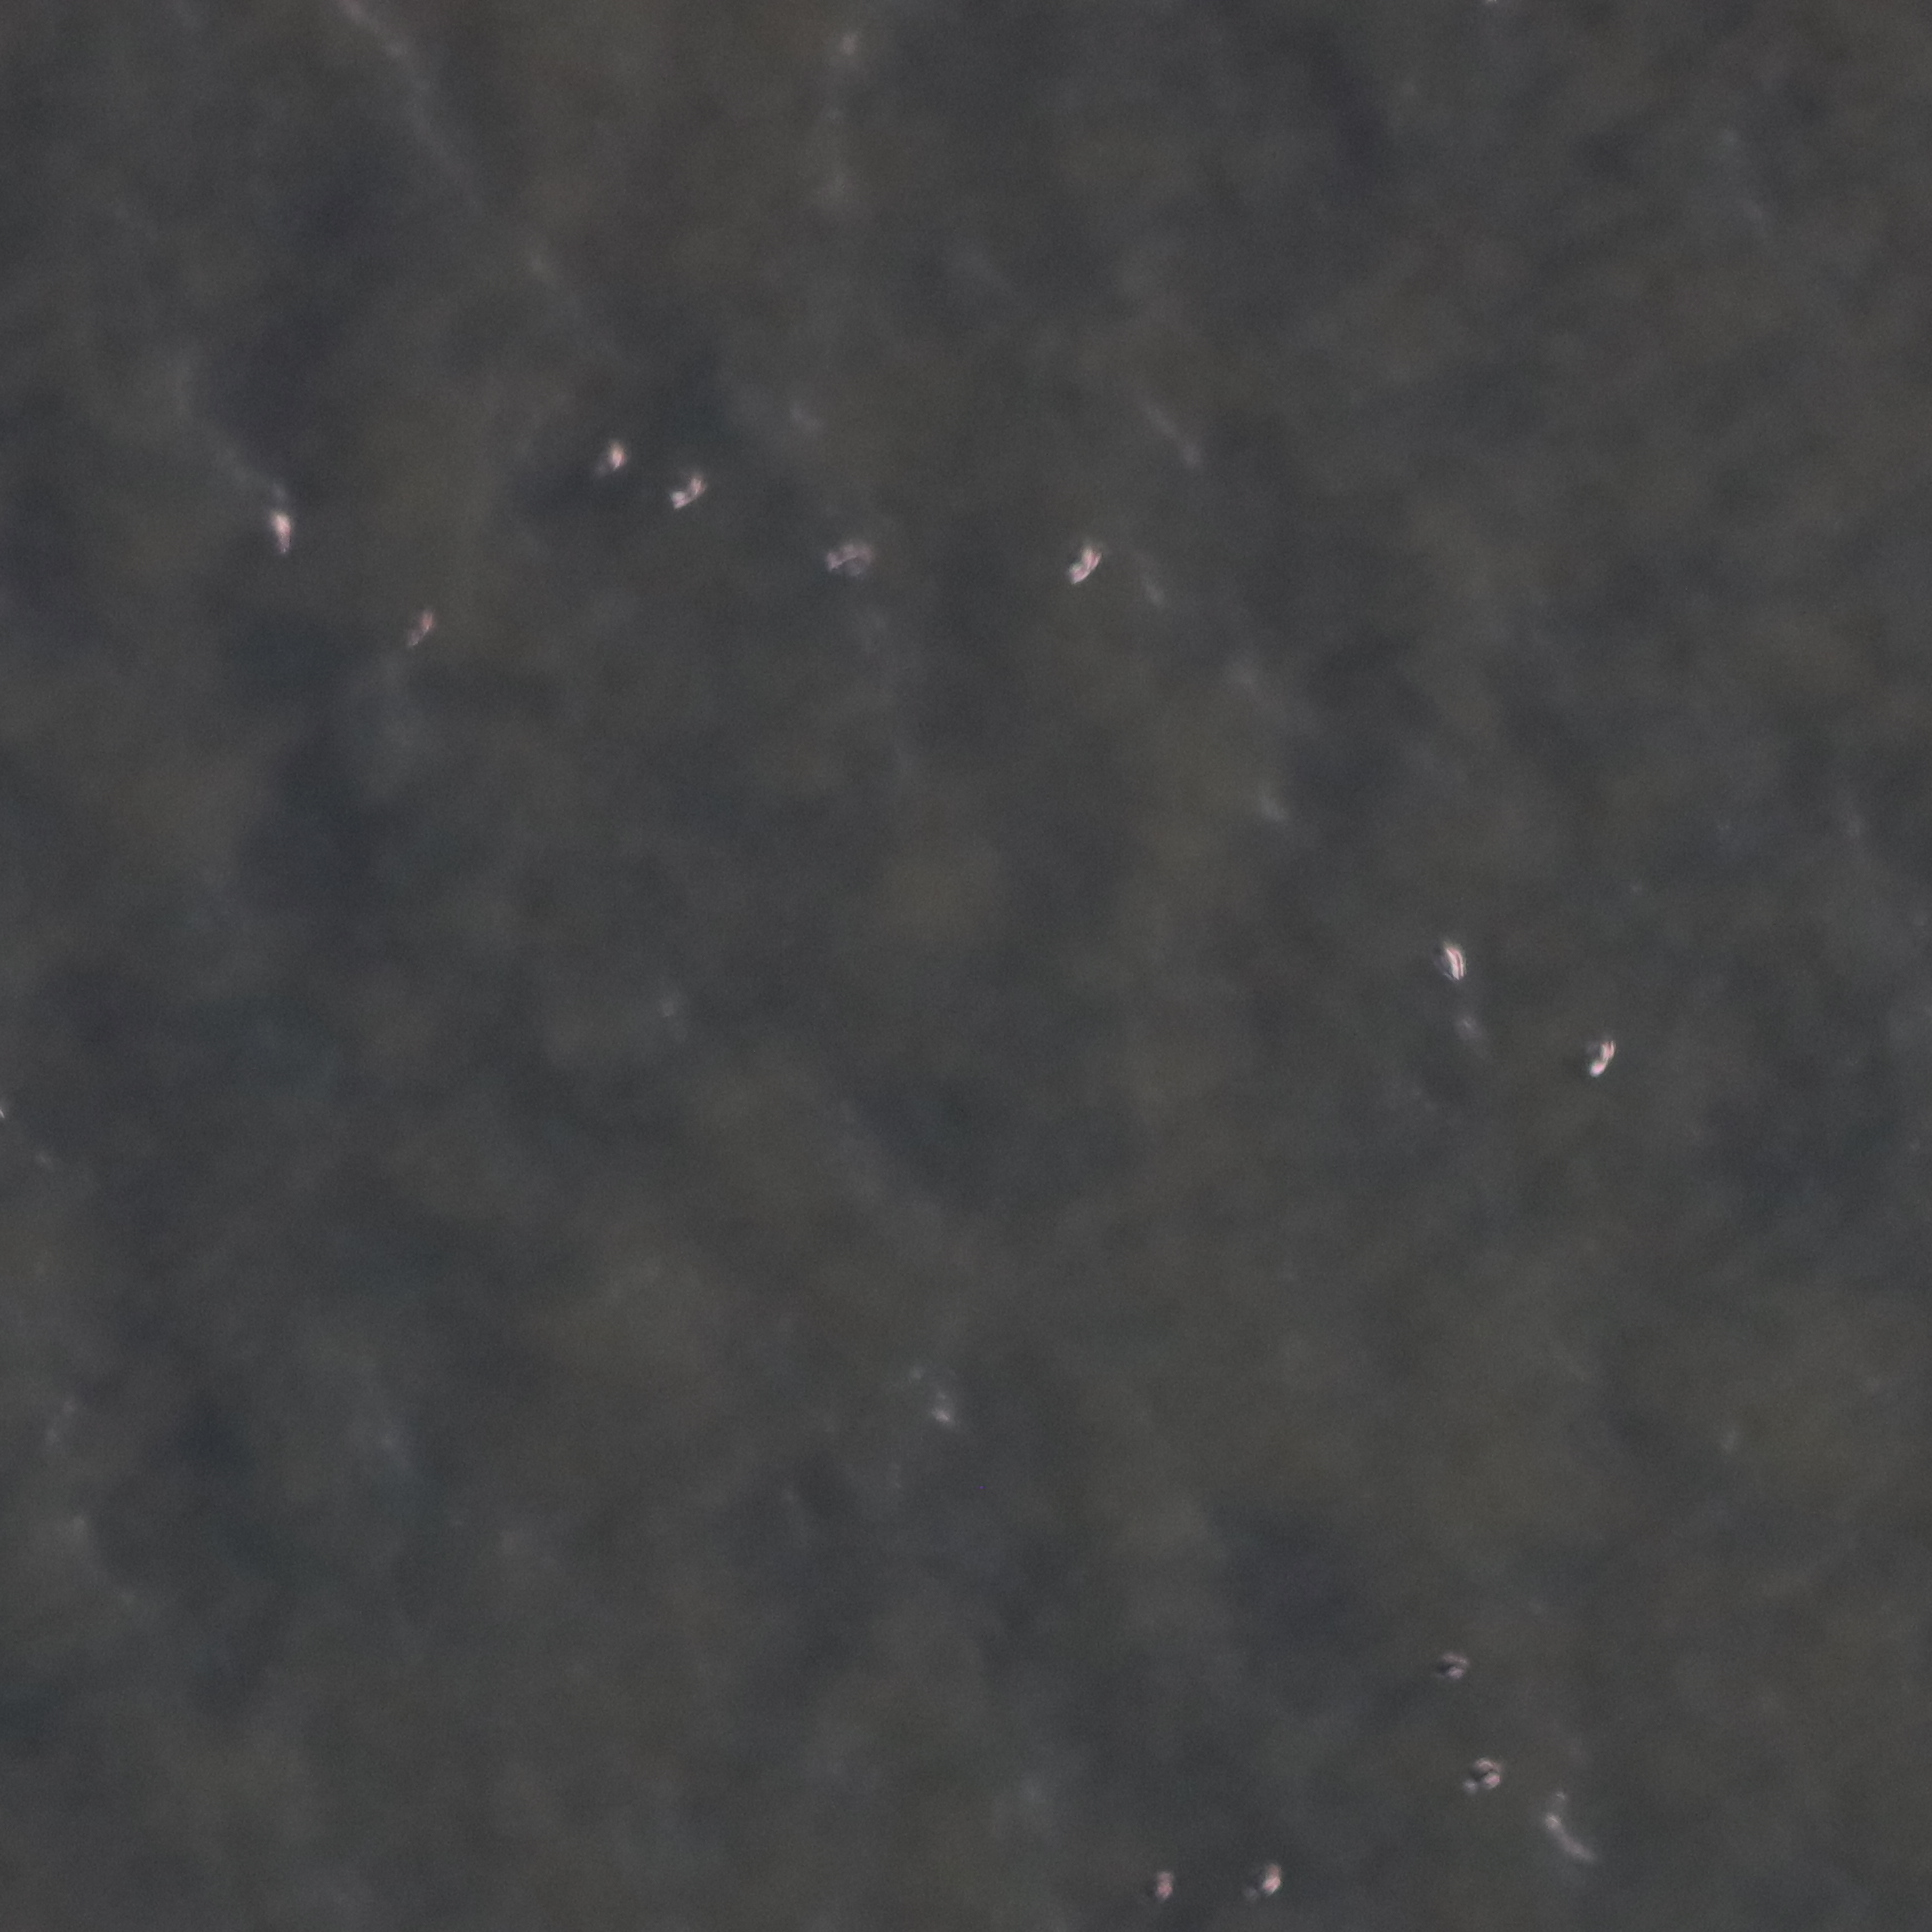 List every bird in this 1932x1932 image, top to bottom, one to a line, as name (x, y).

other bird (608, 457)
other bird (688, 490)
other bird (279, 531)
other bird (848, 561)
other bird (1086, 561)
other bird (420, 625)
other bird (1453, 966)
other bird (1596, 1057)
brant (1452, 1668)
brant (1484, 1777)
brant (1261, 1882)
brant (1155, 1890)